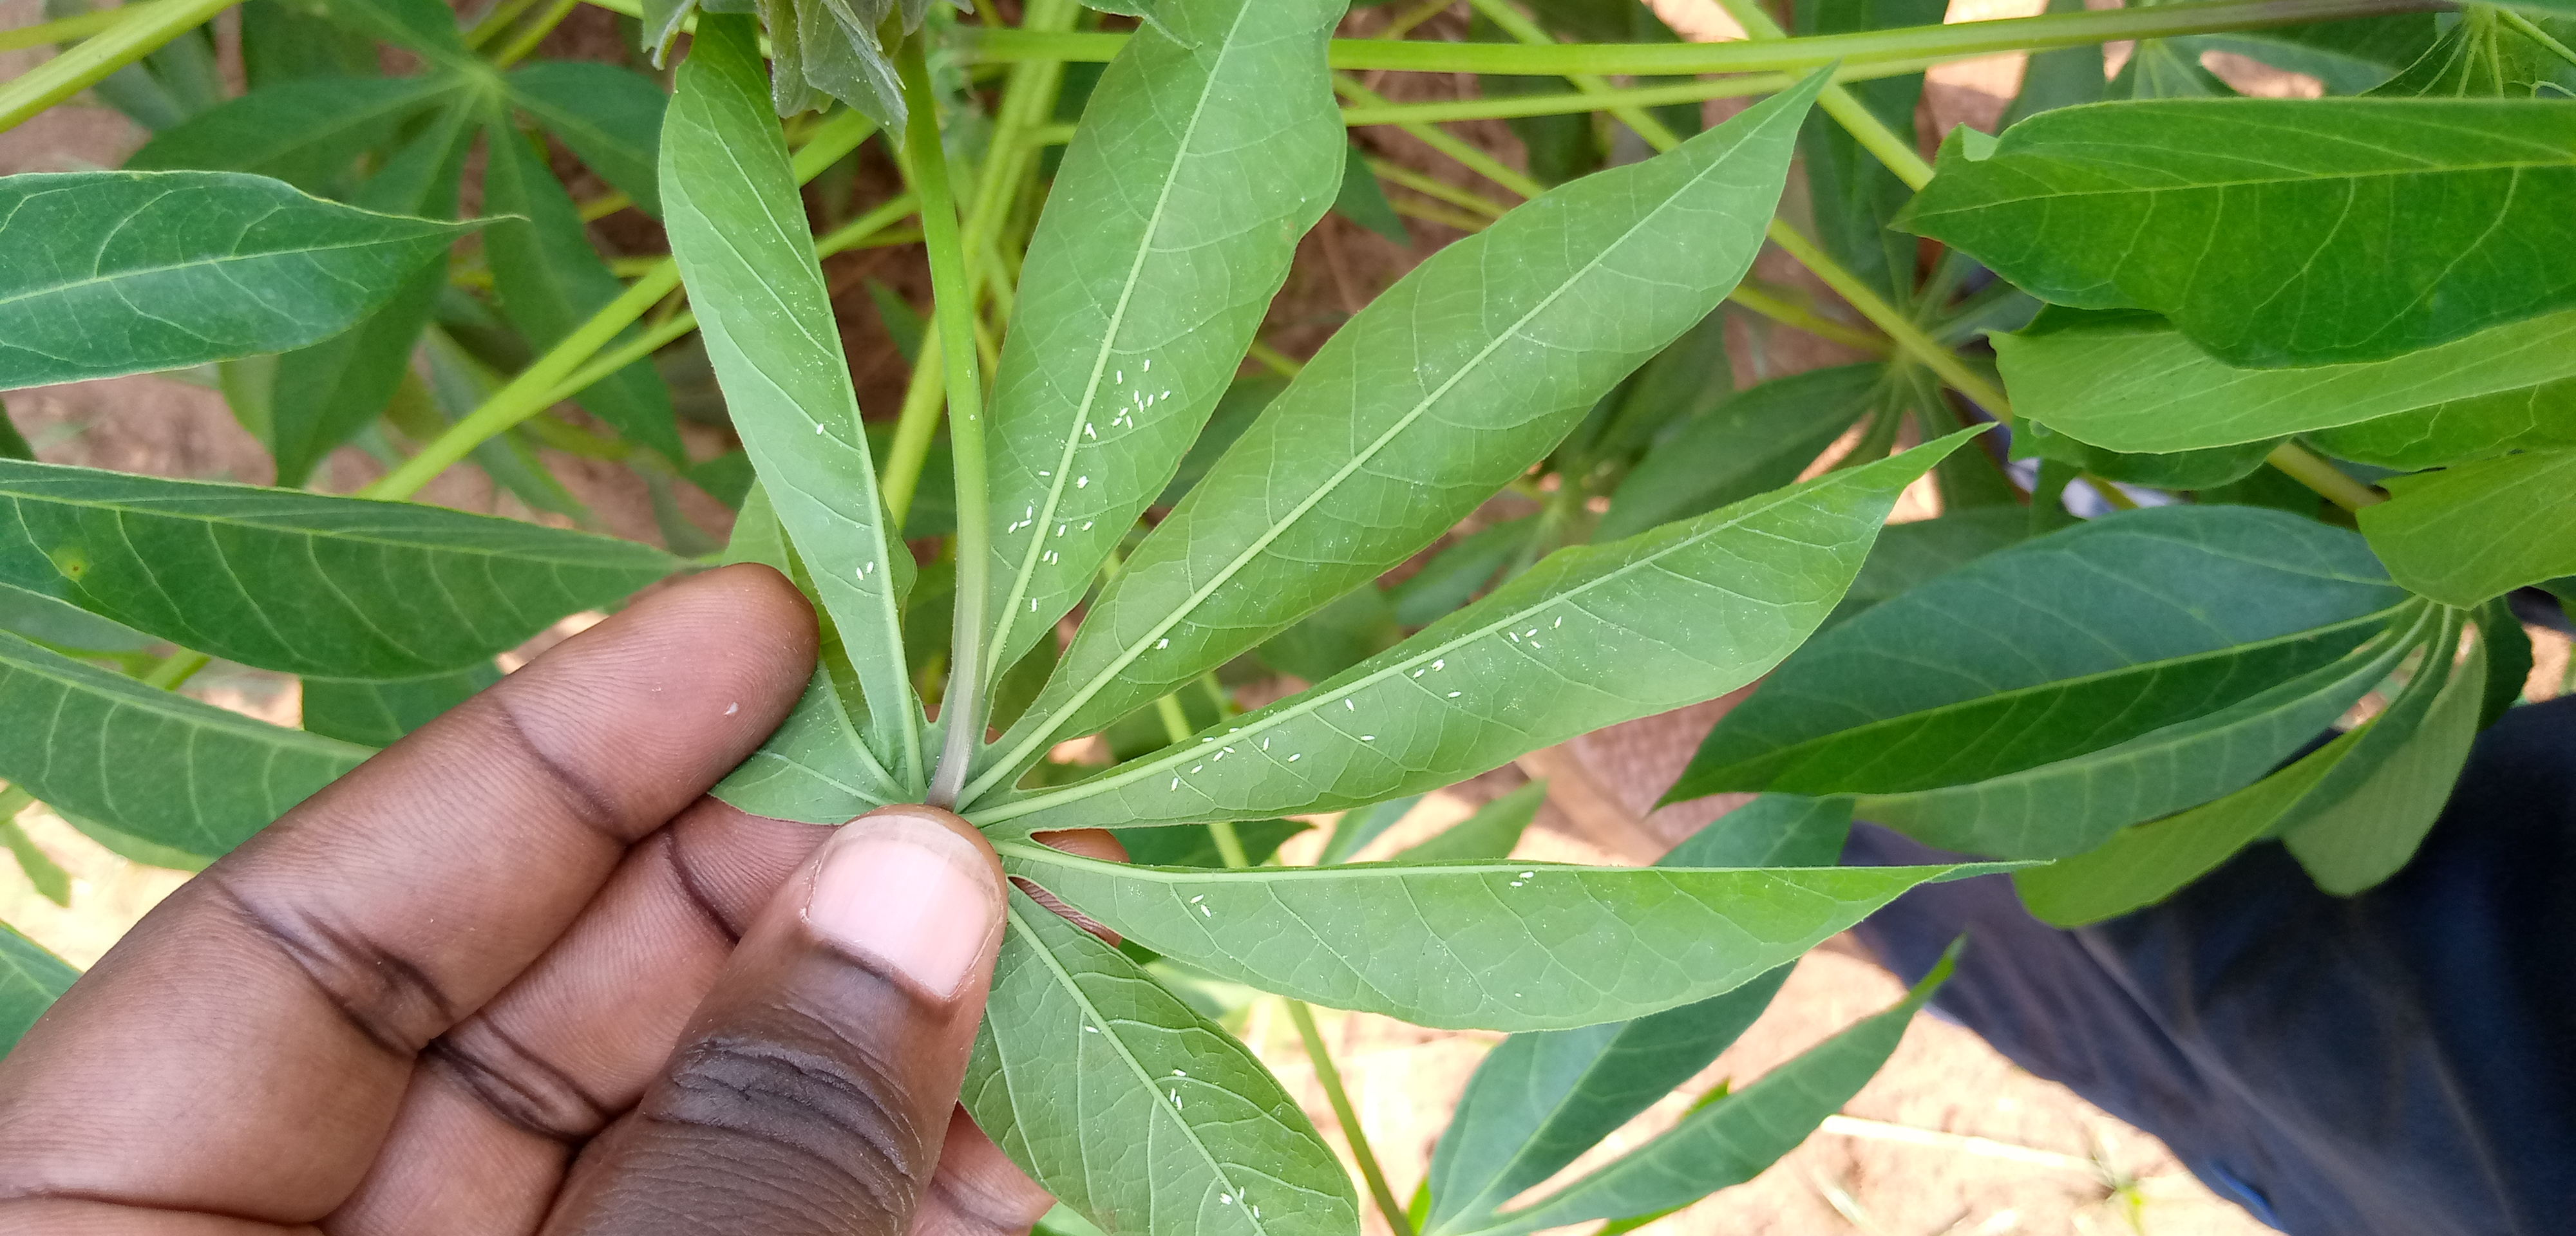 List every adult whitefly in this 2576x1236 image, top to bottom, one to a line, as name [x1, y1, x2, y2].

whitefly [1142, 357, 1155, 374]
whitefly [1115, 368, 1124, 386]
whitefly [1159, 388, 1173, 403]
whitefly [1146, 393, 1155, 409]
whitefly [1137, 398, 1145, 415]
whitefly [1117, 406, 1132, 418]
whitefly [1125, 413, 1136, 431]
whitefly [1112, 416, 1123, 429]
whitefly [812, 420, 831, 437]
whitefly [1084, 420, 1092, 436]
whitefly [1089, 425, 1099, 442]
whitefly [1035, 469, 1053, 478]
whitefly [1075, 473, 1090, 490]
whitefly [1025, 502, 1034, 520]
whitefly [1018, 518, 1034, 529]
whitefly [1081, 520, 1095, 534]
whitefly [1007, 520, 1018, 536]
whitefly [1056, 523, 1067, 539]
whitefly [1041, 547, 1052, 564]
whitefly [1051, 550, 1060, 568]
whitefly [865, 559, 876, 575]
whitefly [855, 565, 866, 583]
whitefly [1028, 597, 1043, 615]
whitefly [1551, 613, 1566, 630]
whitefly [1523, 626, 1539, 638]
whitefly [1507, 630, 1522, 645]
whitefly [1154, 637, 1170, 651]
whitefly [1528, 638, 1543, 651]
whitefly [1432, 658, 1444, 668]
whitefly [1435, 661, 1446, 673]
whitefly [1411, 667, 1425, 681]
whitefly [1446, 688, 1463, 699]
whitefly [1342, 696, 1357, 713]
whitefly [1227, 726, 1242, 735]
whitefly [1358, 733, 1377, 744]
whitefly [1199, 734, 1216, 744]
whitefly [1260, 735, 1274, 754]
whitefly [1222, 746, 1237, 755]
whitefly [1213, 749, 1226, 762]
whitefly [1285, 751, 1303, 764]
whitefly [1188, 763, 1205, 775]
whitefly [1166, 774, 1182, 793]
whitefly [1517, 869, 1536, 880]
whitefly [1508, 879, 1524, 890]
whitefly [1189, 892, 1206, 907]
whitefly [1199, 903, 1213, 919]
whitefly [1082, 1024, 1099, 1035]
whitefly [1169, 1065, 1189, 1081]
whitefly [1169, 1087, 1177, 1103]
whitefly [1175, 1095, 1184, 1112]
whitefly [1236, 1184, 1246, 1201]
whitefly [1220, 1191, 1234, 1200]
whitefly [1218, 1197, 1231, 1206]
whitefly [1251, 1203, 1263, 1220]